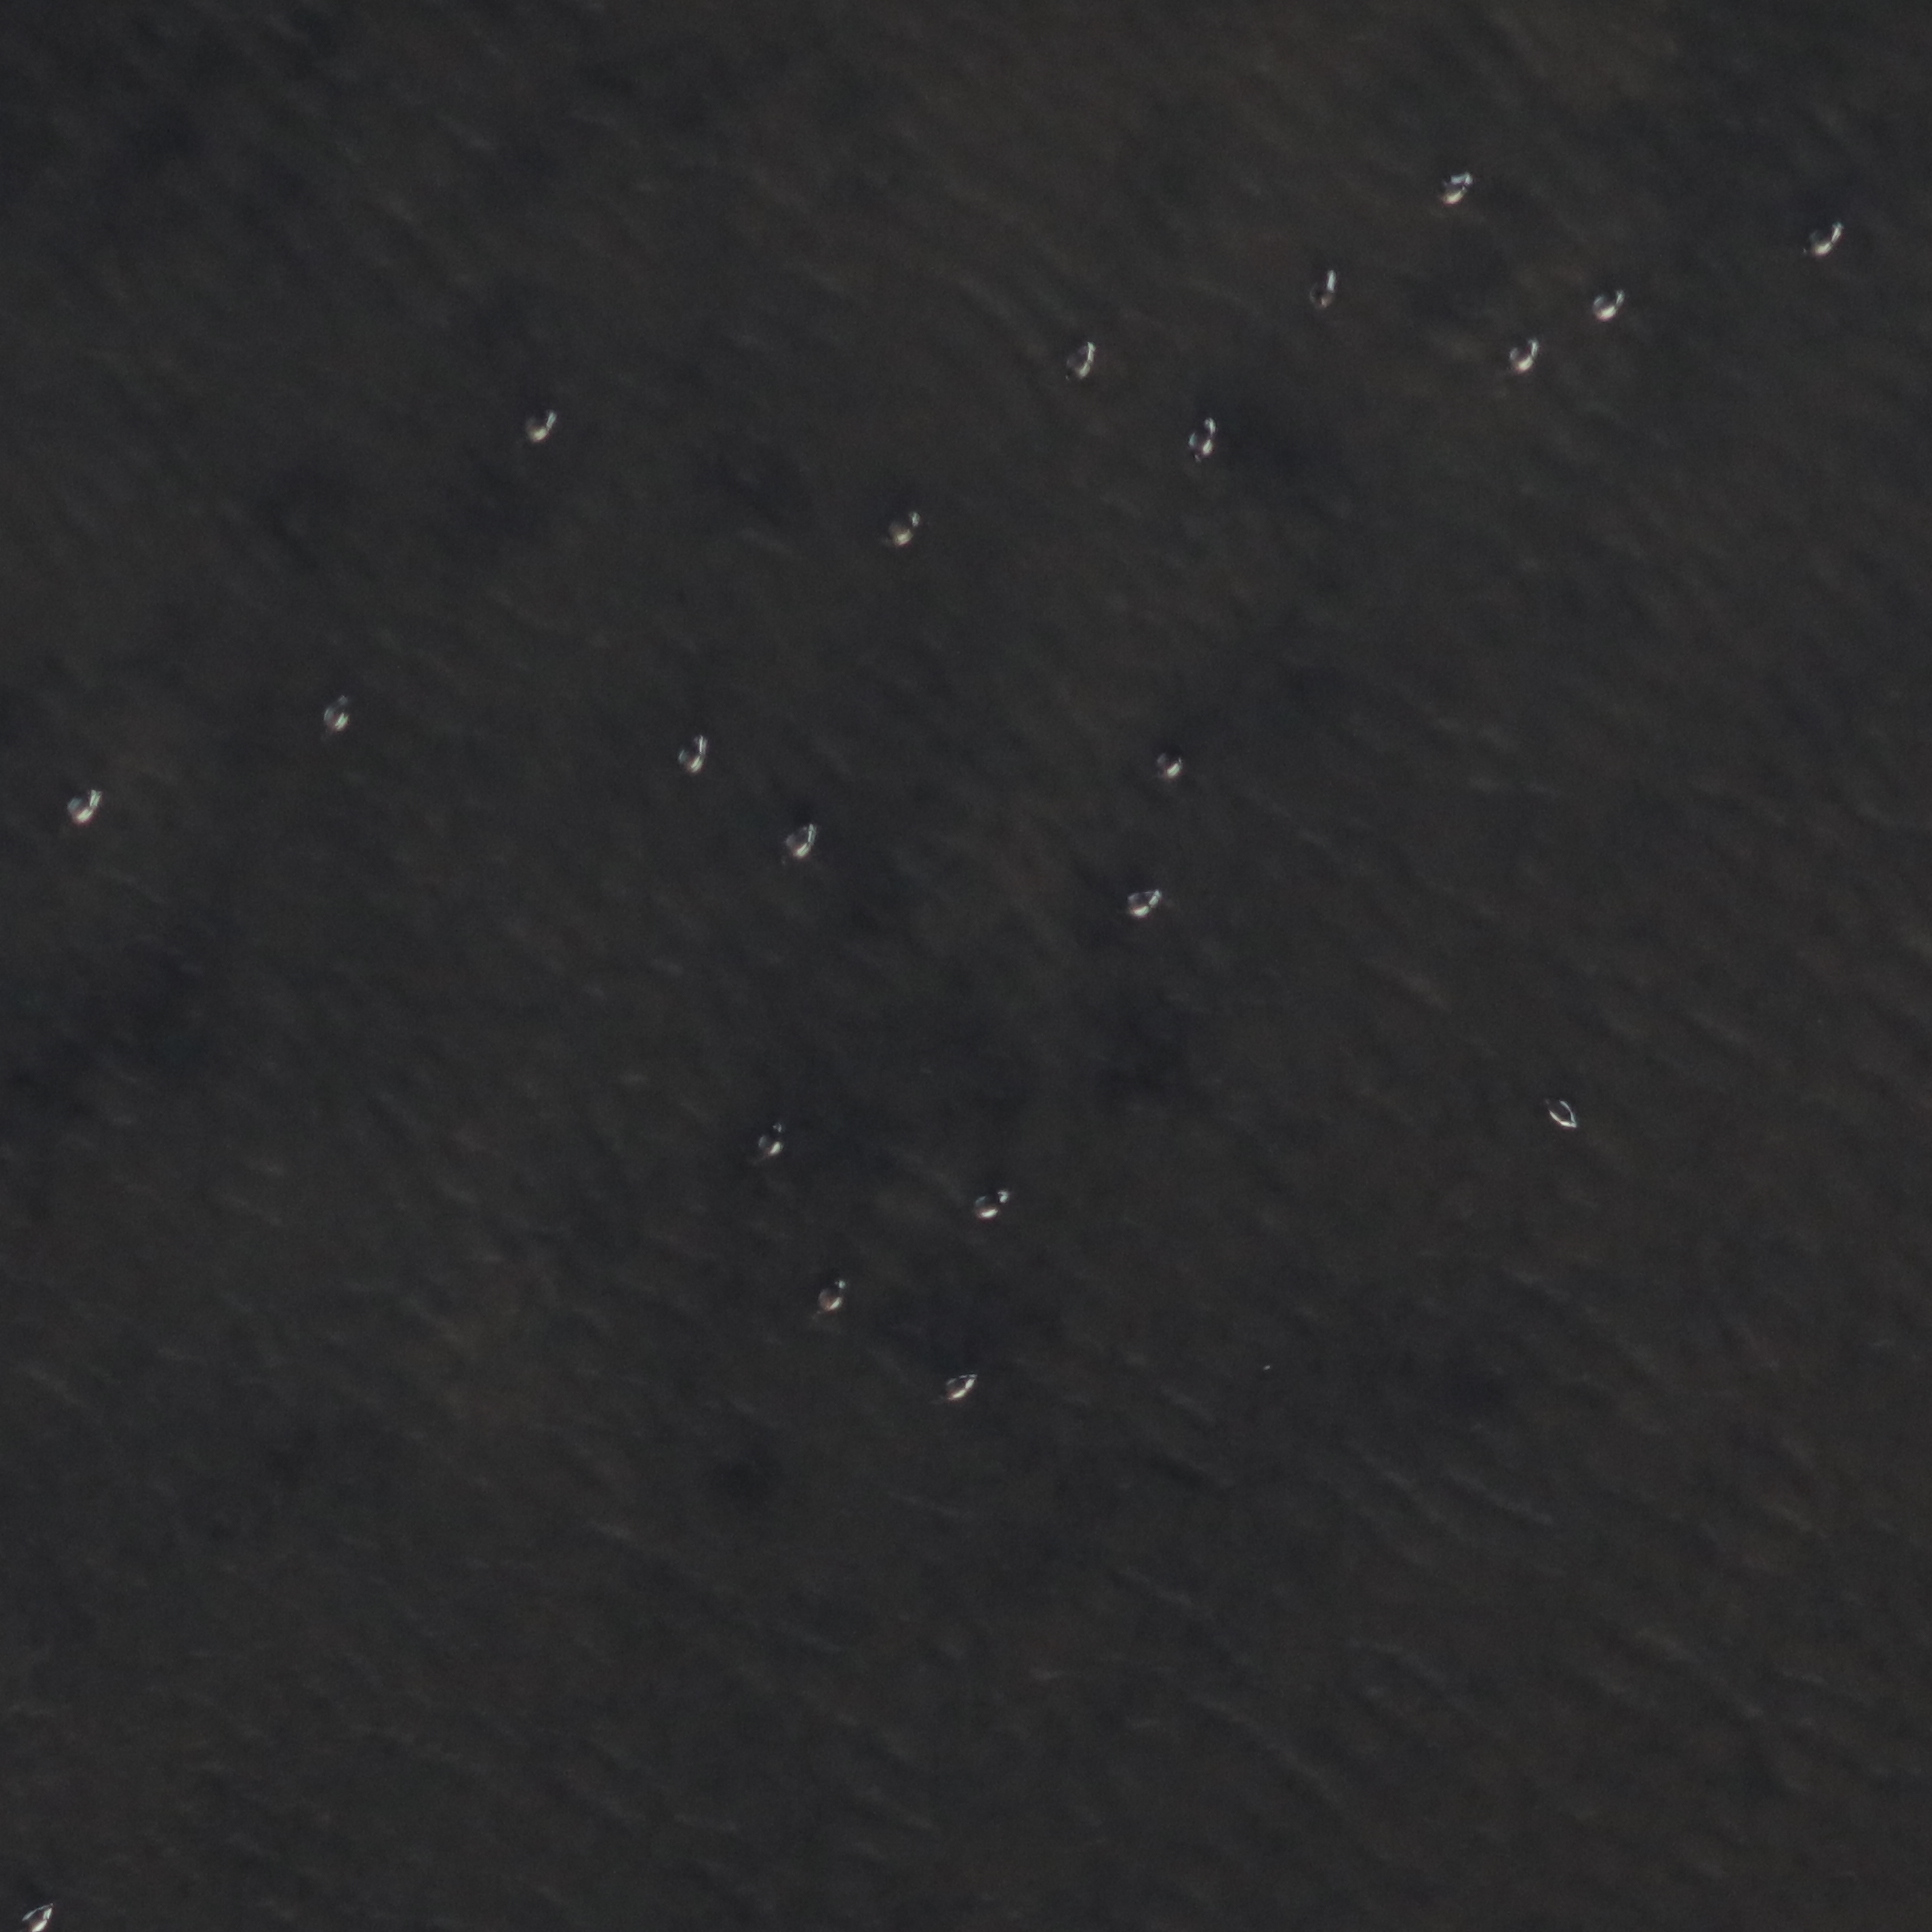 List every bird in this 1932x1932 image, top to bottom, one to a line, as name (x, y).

brant (1460, 178)
brant (1823, 242)
brant (1319, 292)
brant (1610, 308)
brant (1523, 358)
brant (1079, 361)
brant (537, 432)
brant (1201, 442)
brant (901, 530)
brant (337, 714)
brant (692, 757)
brant (1168, 770)
brant (79, 811)
brant (795, 845)
brant (1139, 903)
brant (1563, 1112)
brant (768, 1140)
brant (986, 1199)
brant (826, 1298)
brant (955, 1385)
brant (35, 1920)